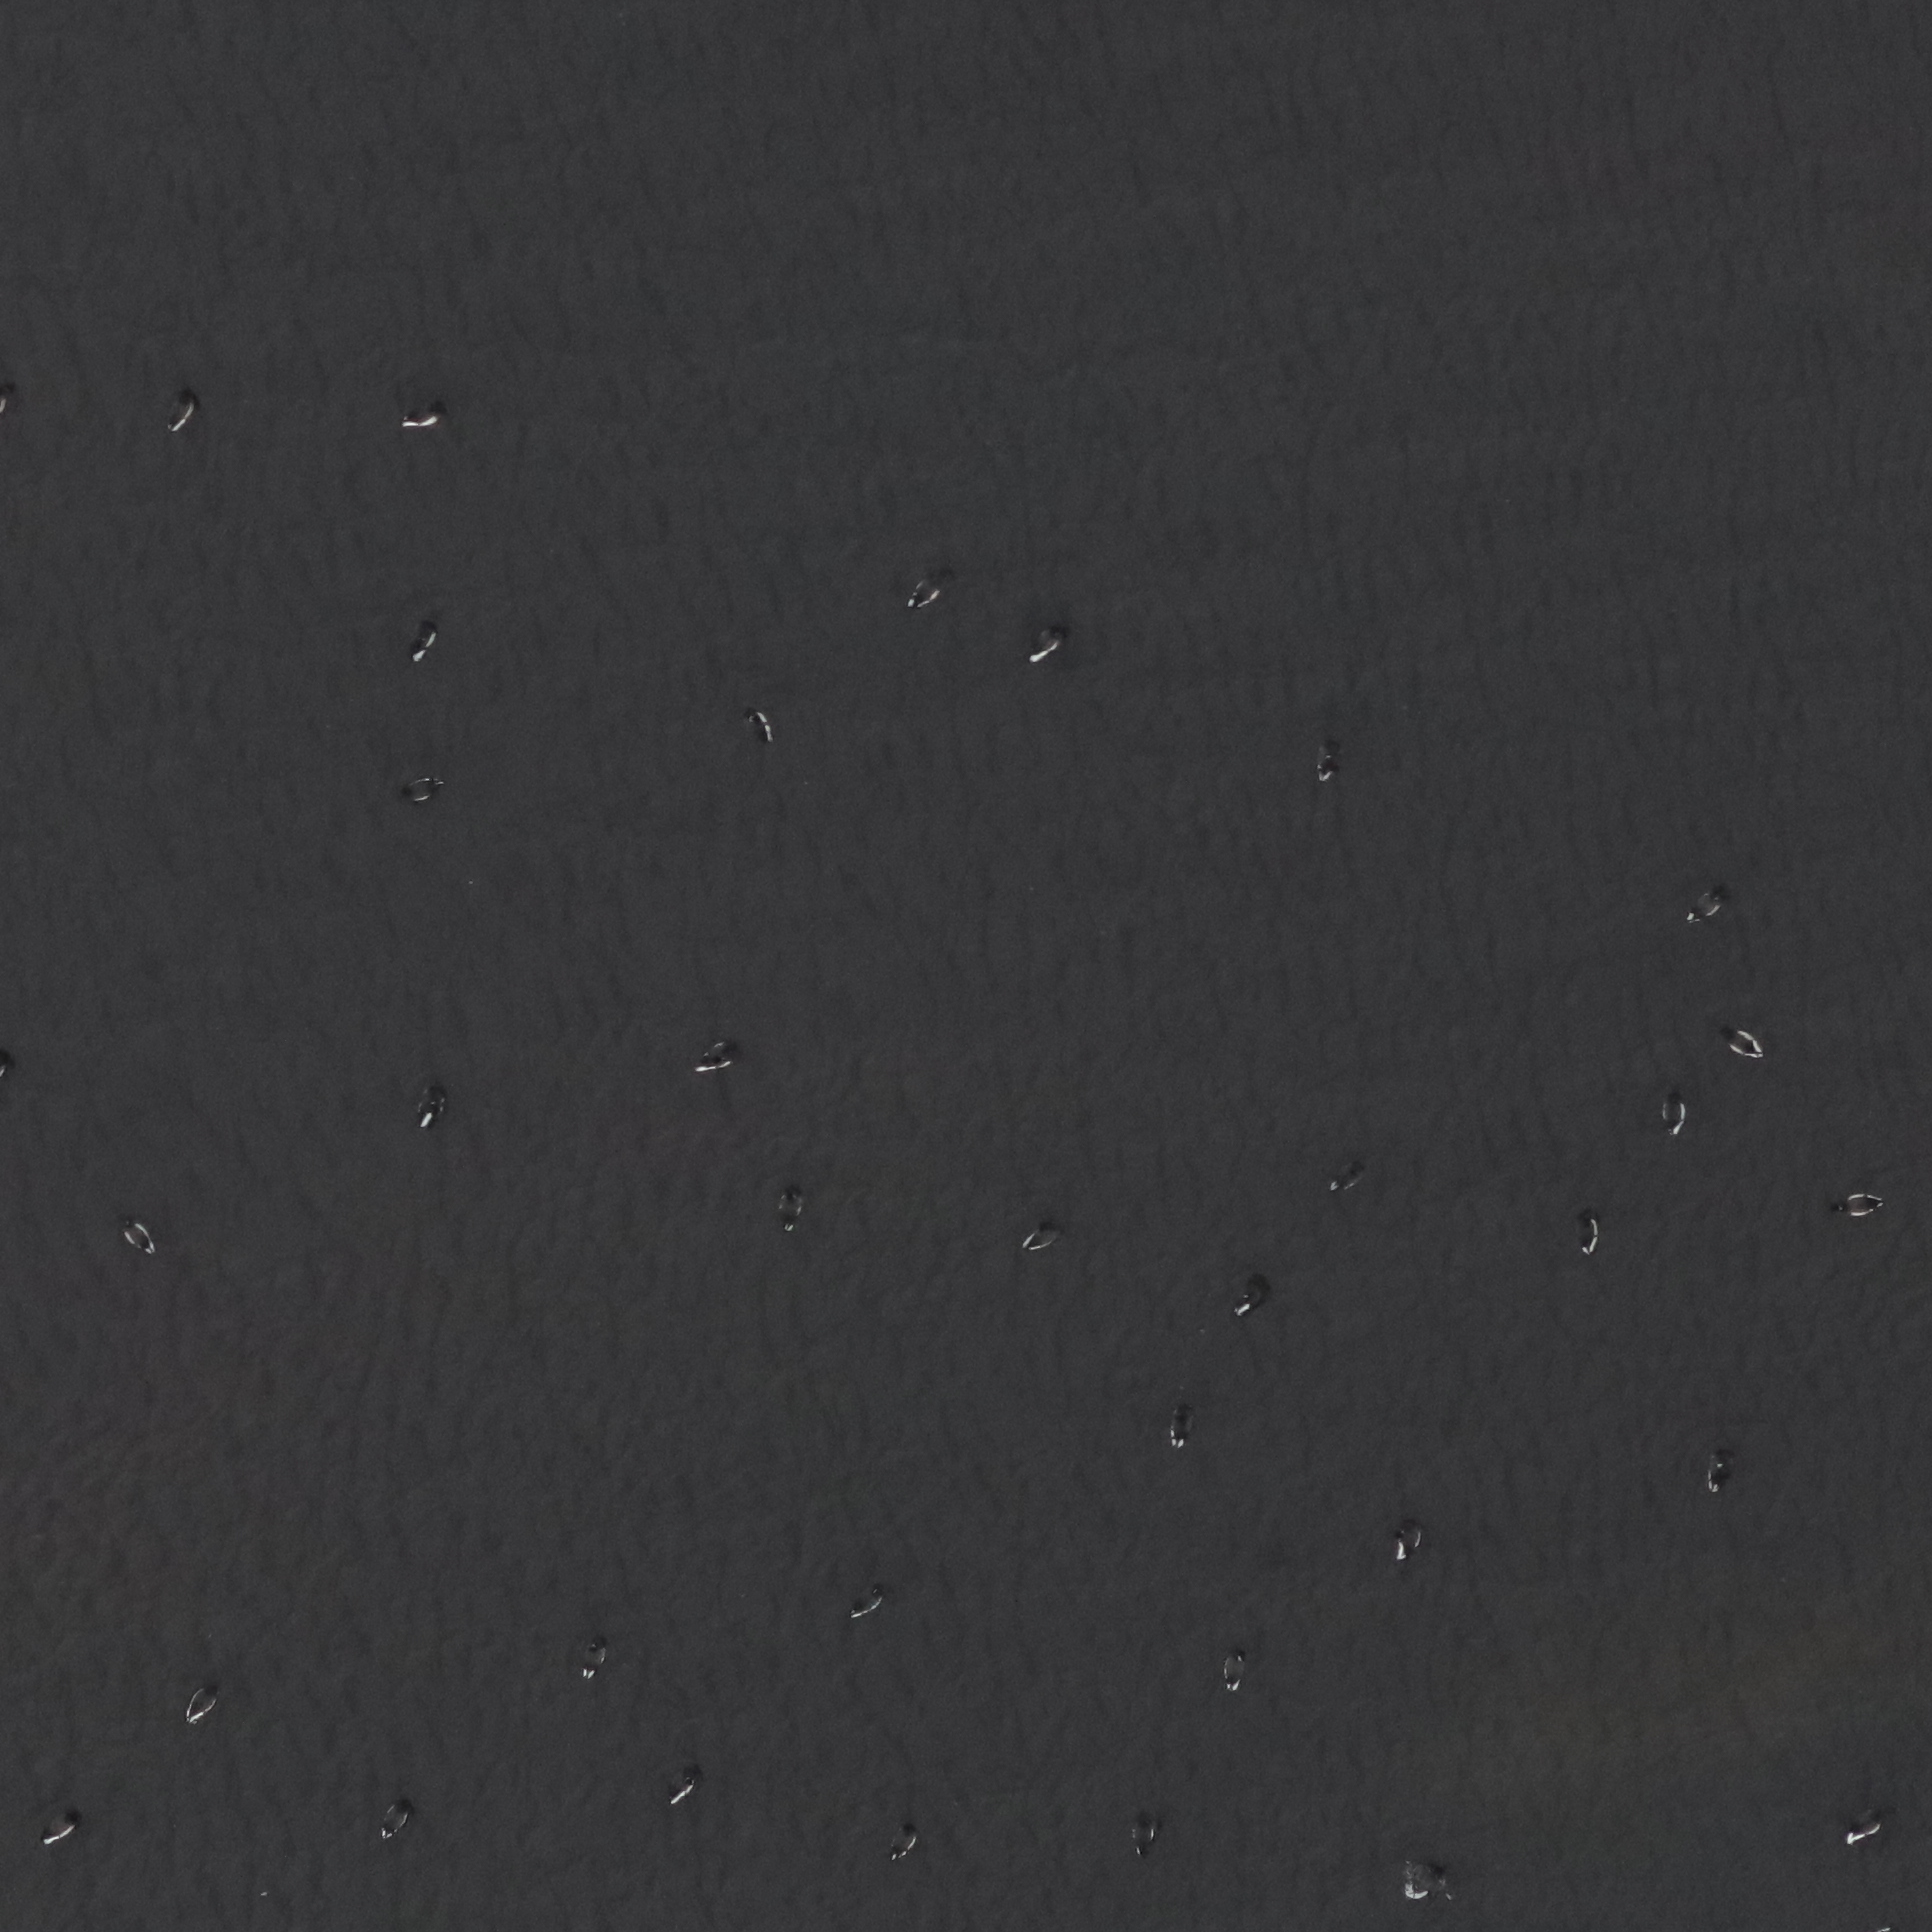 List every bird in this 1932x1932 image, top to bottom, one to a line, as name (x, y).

brant (180, 413)
brant (421, 413)
brant (923, 597)
brant (423, 625)
brant (1048, 645)
brant (762, 722)
brant (1328, 766)
brant (419, 785)
brant (1704, 902)
brant (1742, 1043)
brant (718, 1060)
brant (430, 1108)
brant (1675, 1115)
brant (1347, 1175)
brant (1860, 1205)
brant (789, 1208)
brant (1589, 1233)
brant (137, 1235)
brant (1049, 1243)
brant (1257, 1292)
brant (1180, 1426)
brant (1735, 1475)
brant (1407, 1540)
brant (866, 1599)
brant (594, 1659)
brant (1233, 1668)
brant (202, 1700)
brant (681, 1784)
brant (398, 1818)
brant (1864, 1827)
brant (55, 1832)
brant (1146, 1833)
brant (904, 1842)
brant (1426, 1875)